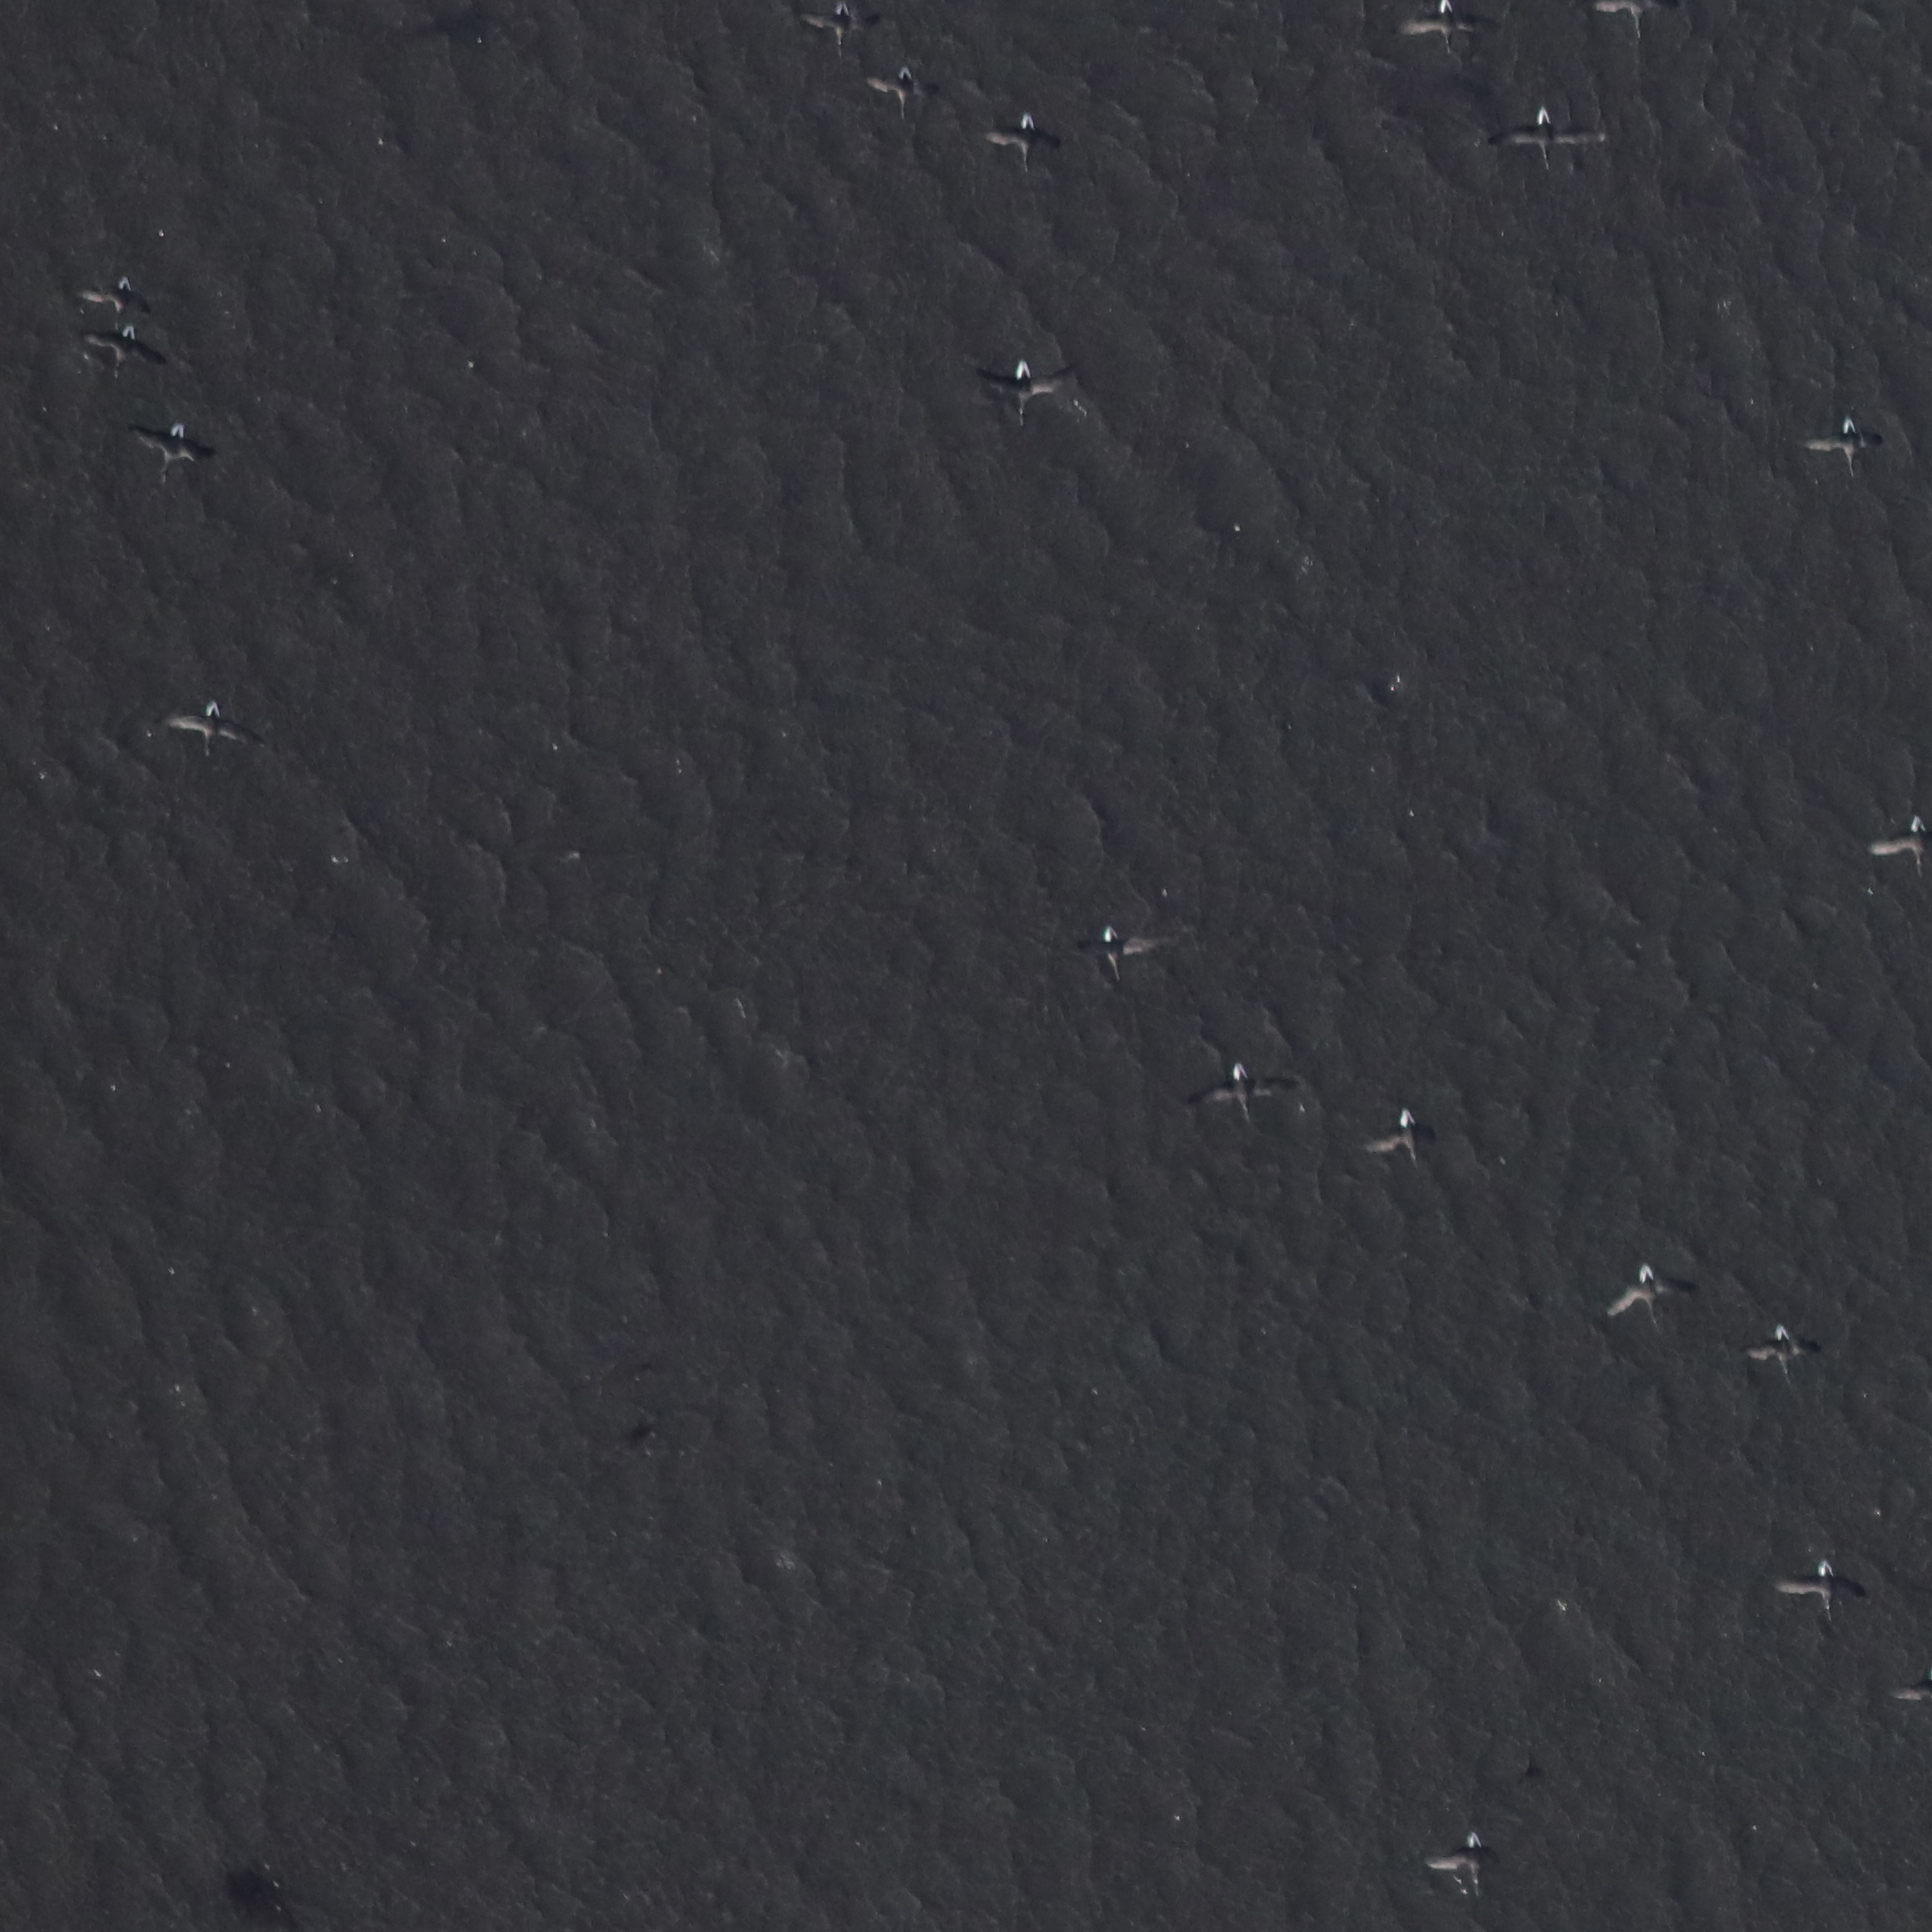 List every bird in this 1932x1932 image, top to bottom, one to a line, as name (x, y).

brant (1635, 4)
brant (841, 22)
brant (1445, 25)
brant (903, 88)
brant (1545, 136)
brant (1028, 137)
brant (120, 296)
brant (120, 347)
brant (1022, 388)
brant (1847, 443)
brant (177, 450)
brant (210, 722)
brant (1917, 843)
brant (1115, 947)
brant (1242, 1086)
brant (1407, 1139)
brant (1649, 1288)
brant (1787, 1344)
brant (1825, 1584)
brant (1474, 1859)